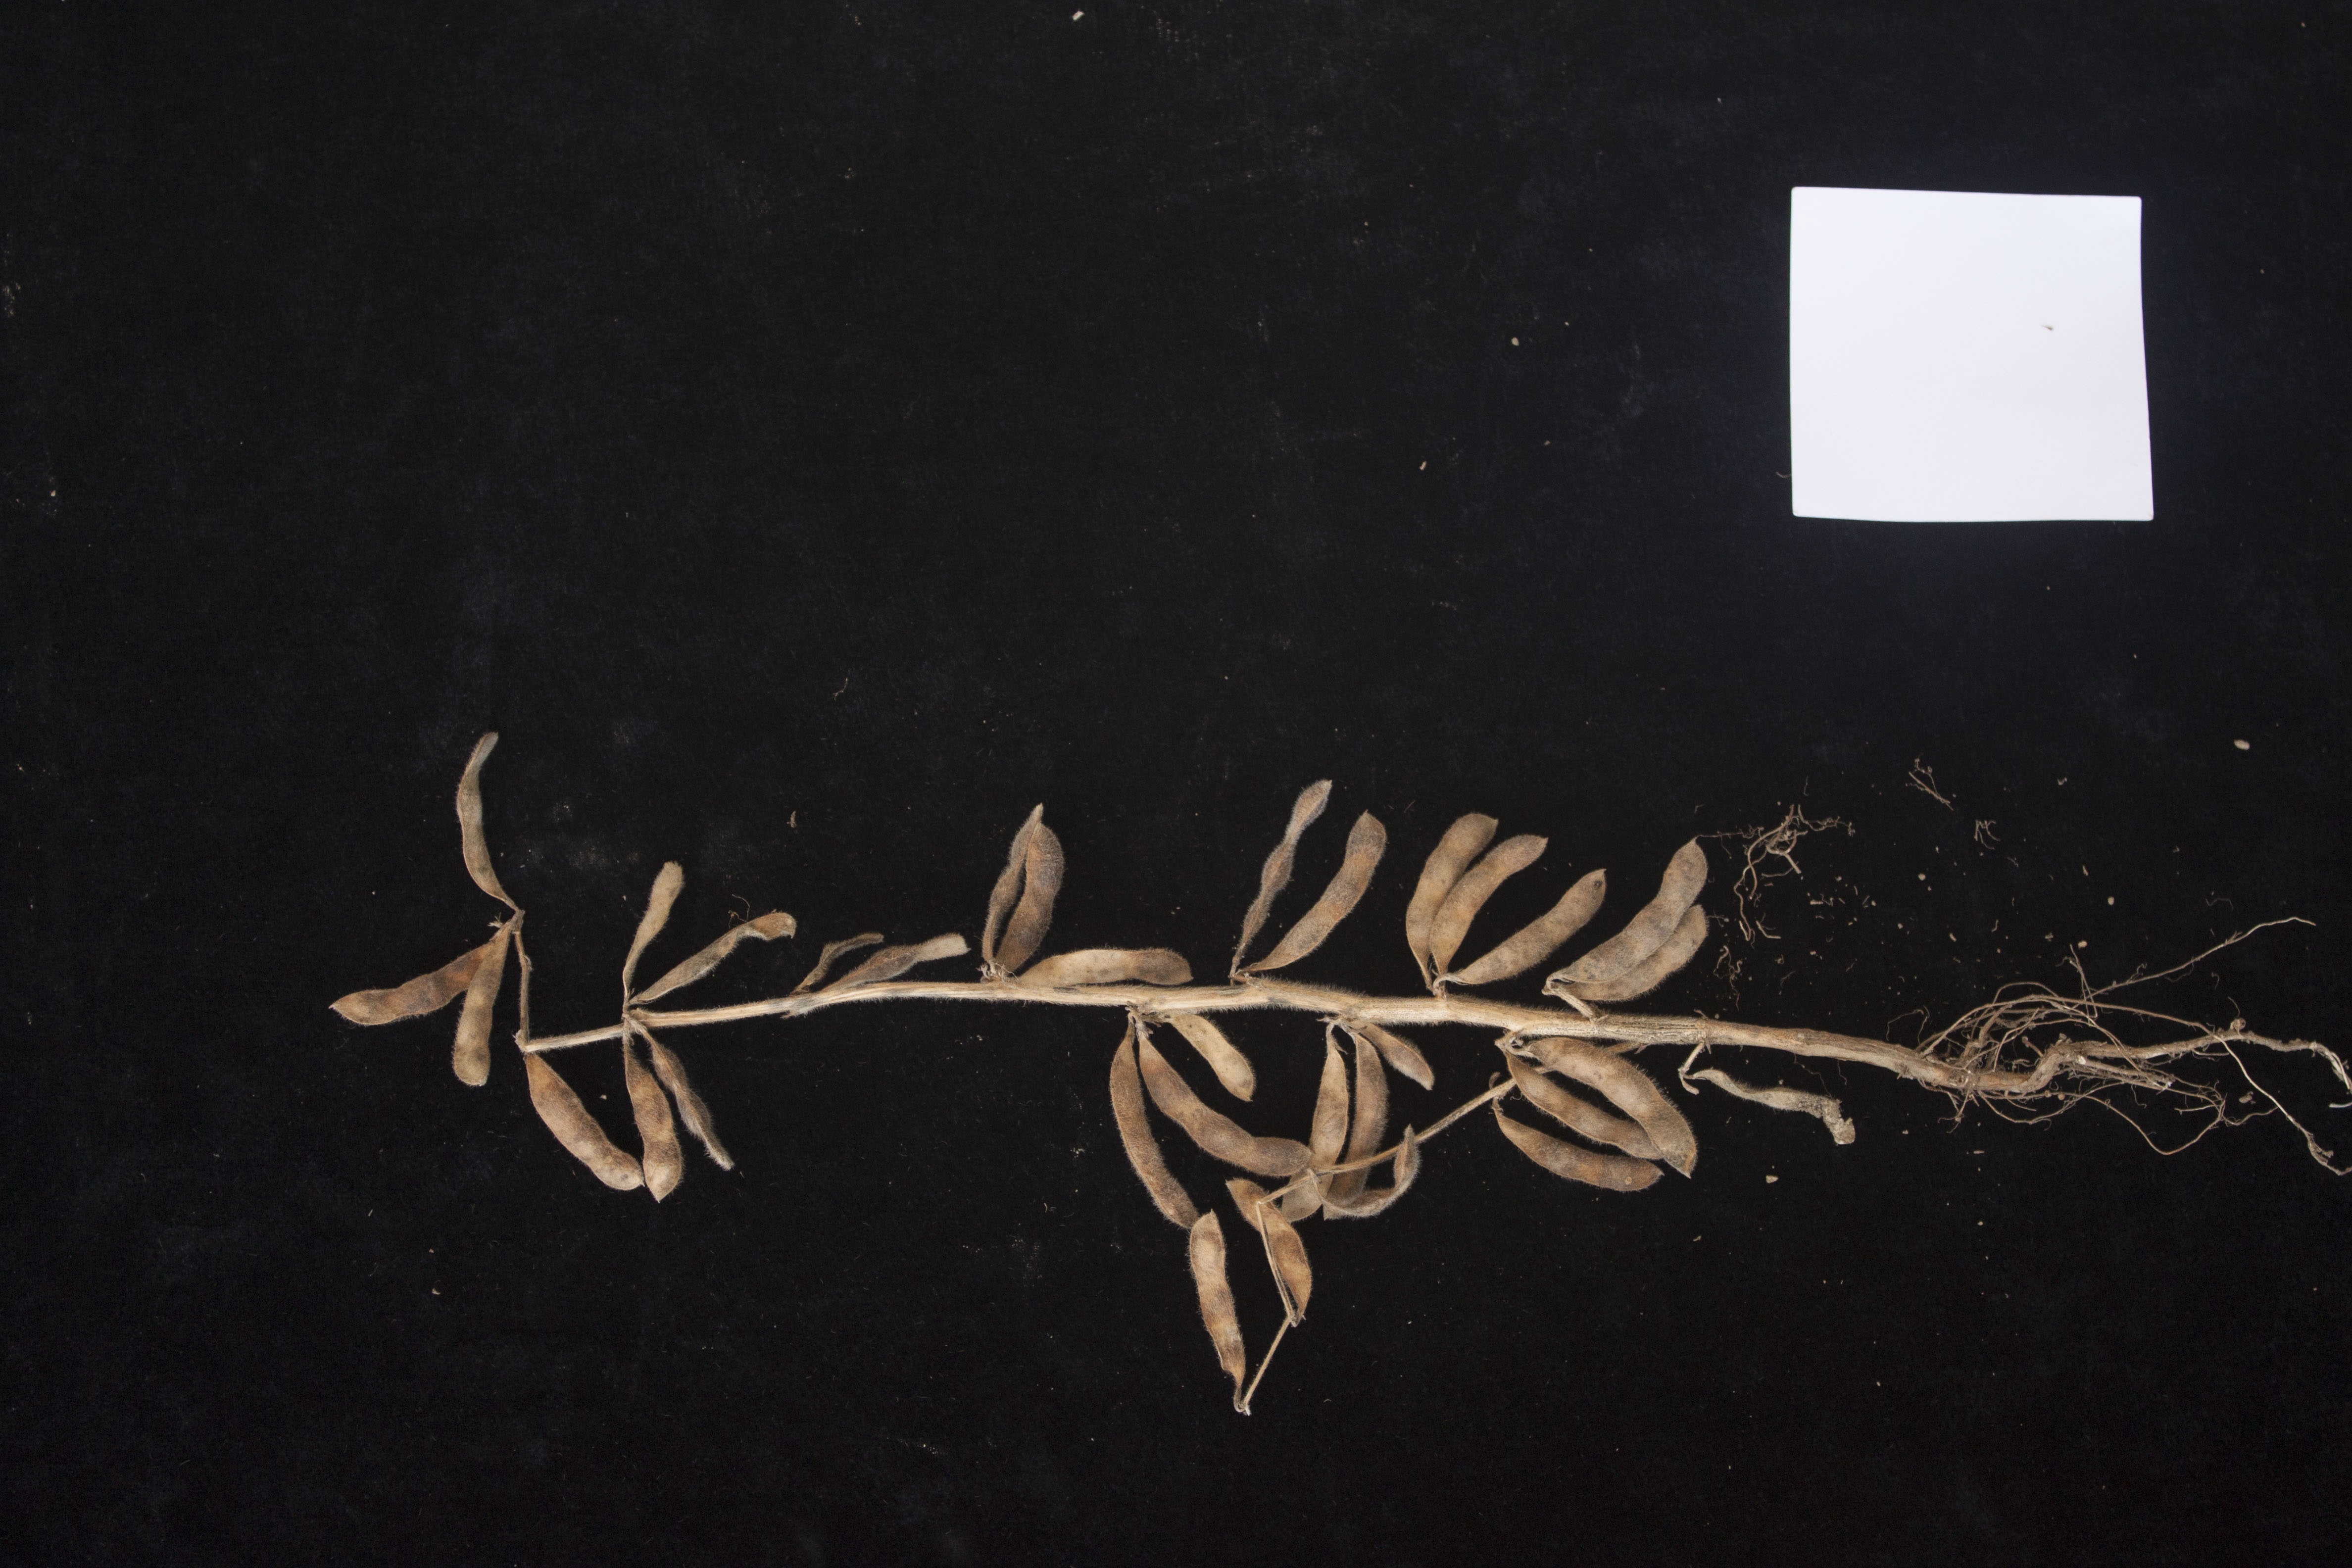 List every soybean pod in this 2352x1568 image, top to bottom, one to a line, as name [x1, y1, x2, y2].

soybean pod [455, 736, 519, 909]
soybean pod [1235, 782, 1331, 973]
soybean pod [982, 806, 1041, 965]
soybean pod [1238, 812, 1385, 977]
soybean pod [1406, 814, 1497, 988]
soybean pod [996, 824, 1064, 972]
soybean pod [1432, 836, 1547, 980]
soybean pod [1549, 840, 1708, 989]
soybean pod [624, 865, 683, 990]
soybean pod [1437, 872, 1605, 986]
soybean pod [1563, 909, 1707, 1003]
soybean pod [629, 915, 794, 1005]
soybean pod [452, 926, 511, 1087]
soybean pod [793, 934, 884, 995]
soybean pod [826, 935, 968, 993]
soybean pod [331, 941, 497, 1026]
soybean pod [1015, 949, 1194, 989]
soybean pod [1163, 1015, 1255, 1103]
soybean pod [1109, 1023, 1197, 1226]
soybean pod [1353, 1024, 1431, 1090]
soybean pod [1139, 1026, 1314, 1179]
soybean pod [640, 1031, 732, 1169]
soybean pod [1327, 1031, 1387, 1201]
soybean pod [625, 1036, 683, 1203]
soybean pod [1521, 1039, 1697, 1178]
soybean pod [1283, 1040, 1347, 1220]
soybean pod [525, 1054, 642, 1190]
soybean pod [1509, 1057, 1659, 1160]
soybean pod [1688, 1071, 1852, 1145]
soybean pod [1493, 1105, 1664, 1192]
soybean pod [1327, 1129, 1419, 1219]
soybean pod [1230, 1179, 1312, 1320]
soybean pod [1189, 1214, 1244, 1396]